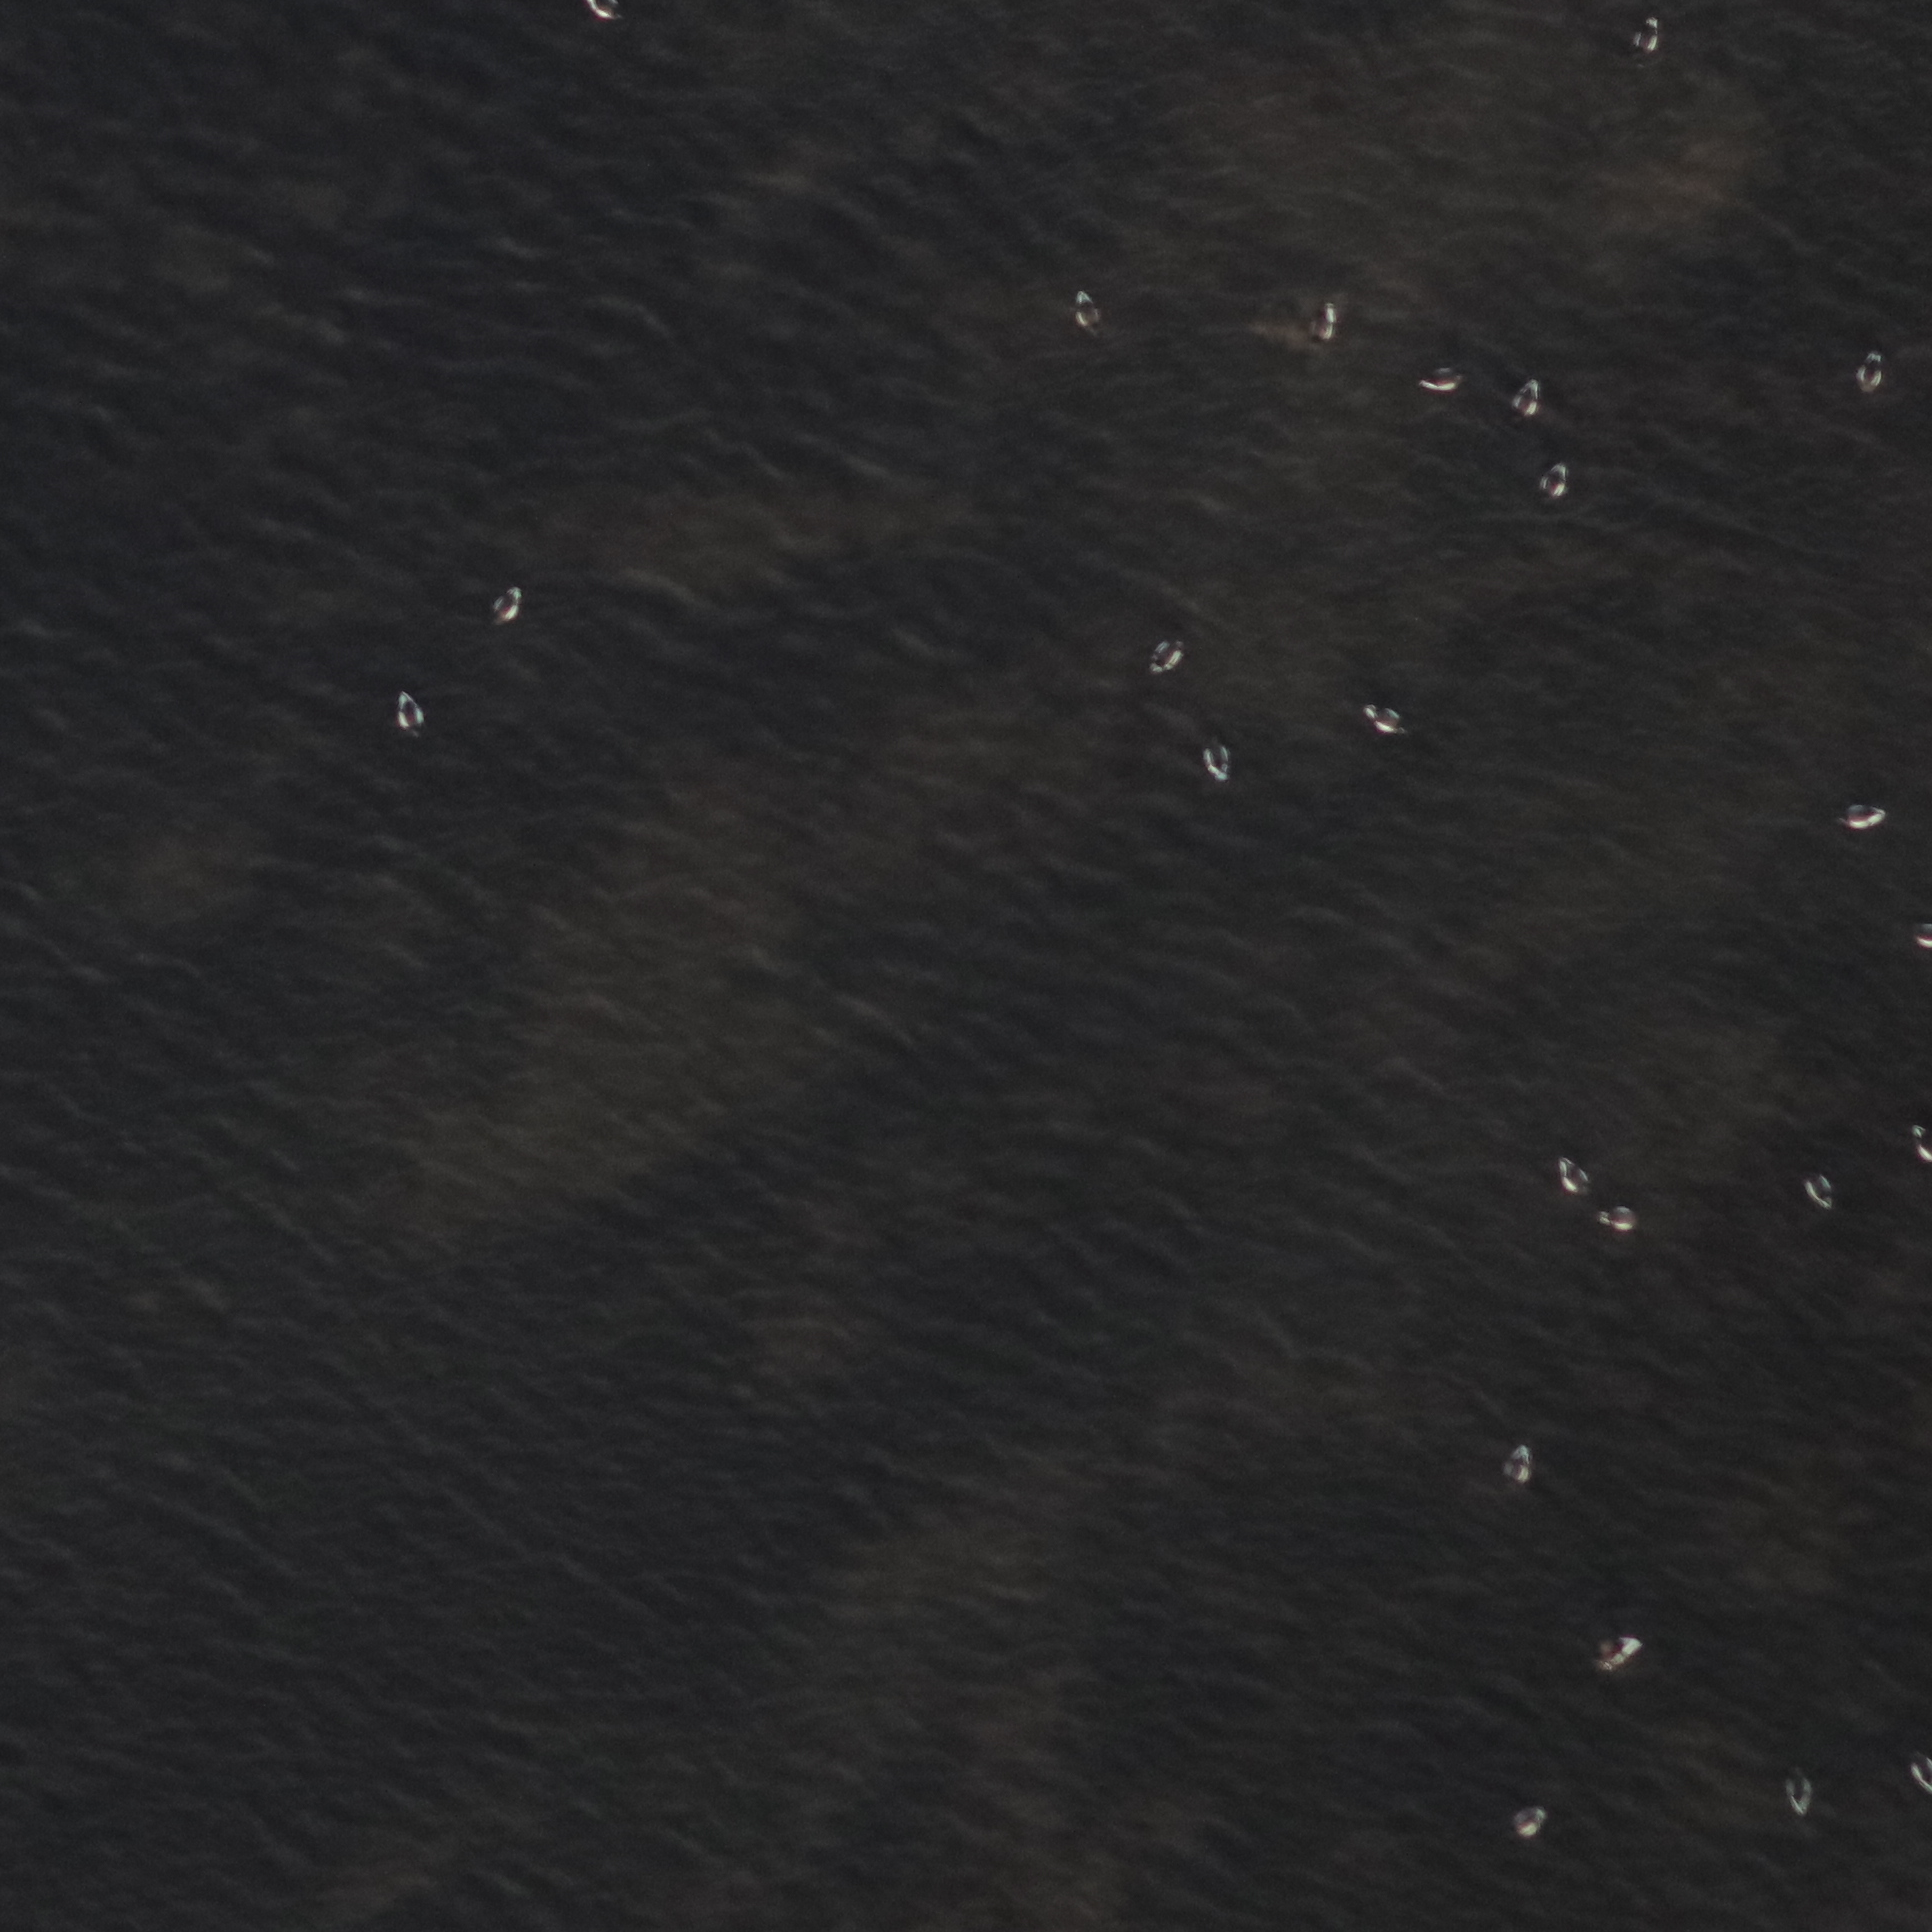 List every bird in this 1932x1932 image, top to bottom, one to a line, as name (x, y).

brant (603, 5)
brant (1644, 36)
brant (1089, 313)
brant (1321, 324)
brant (1870, 373)
brant (1442, 381)
brant (1525, 398)
brant (1552, 481)
brant (505, 604)
brant (1167, 656)
brant (410, 714)
brant (1384, 718)
brant (1215, 756)
brant (1860, 819)
brant (1931, 934)
brant (1930, 1146)
brant (1575, 1176)
brant (1818, 1188)
brant (1619, 1218)
brant (1513, 1469)
brant (1616, 1654)
brant (1924, 1771)
brant (1798, 1790)
brant (1526, 1823)